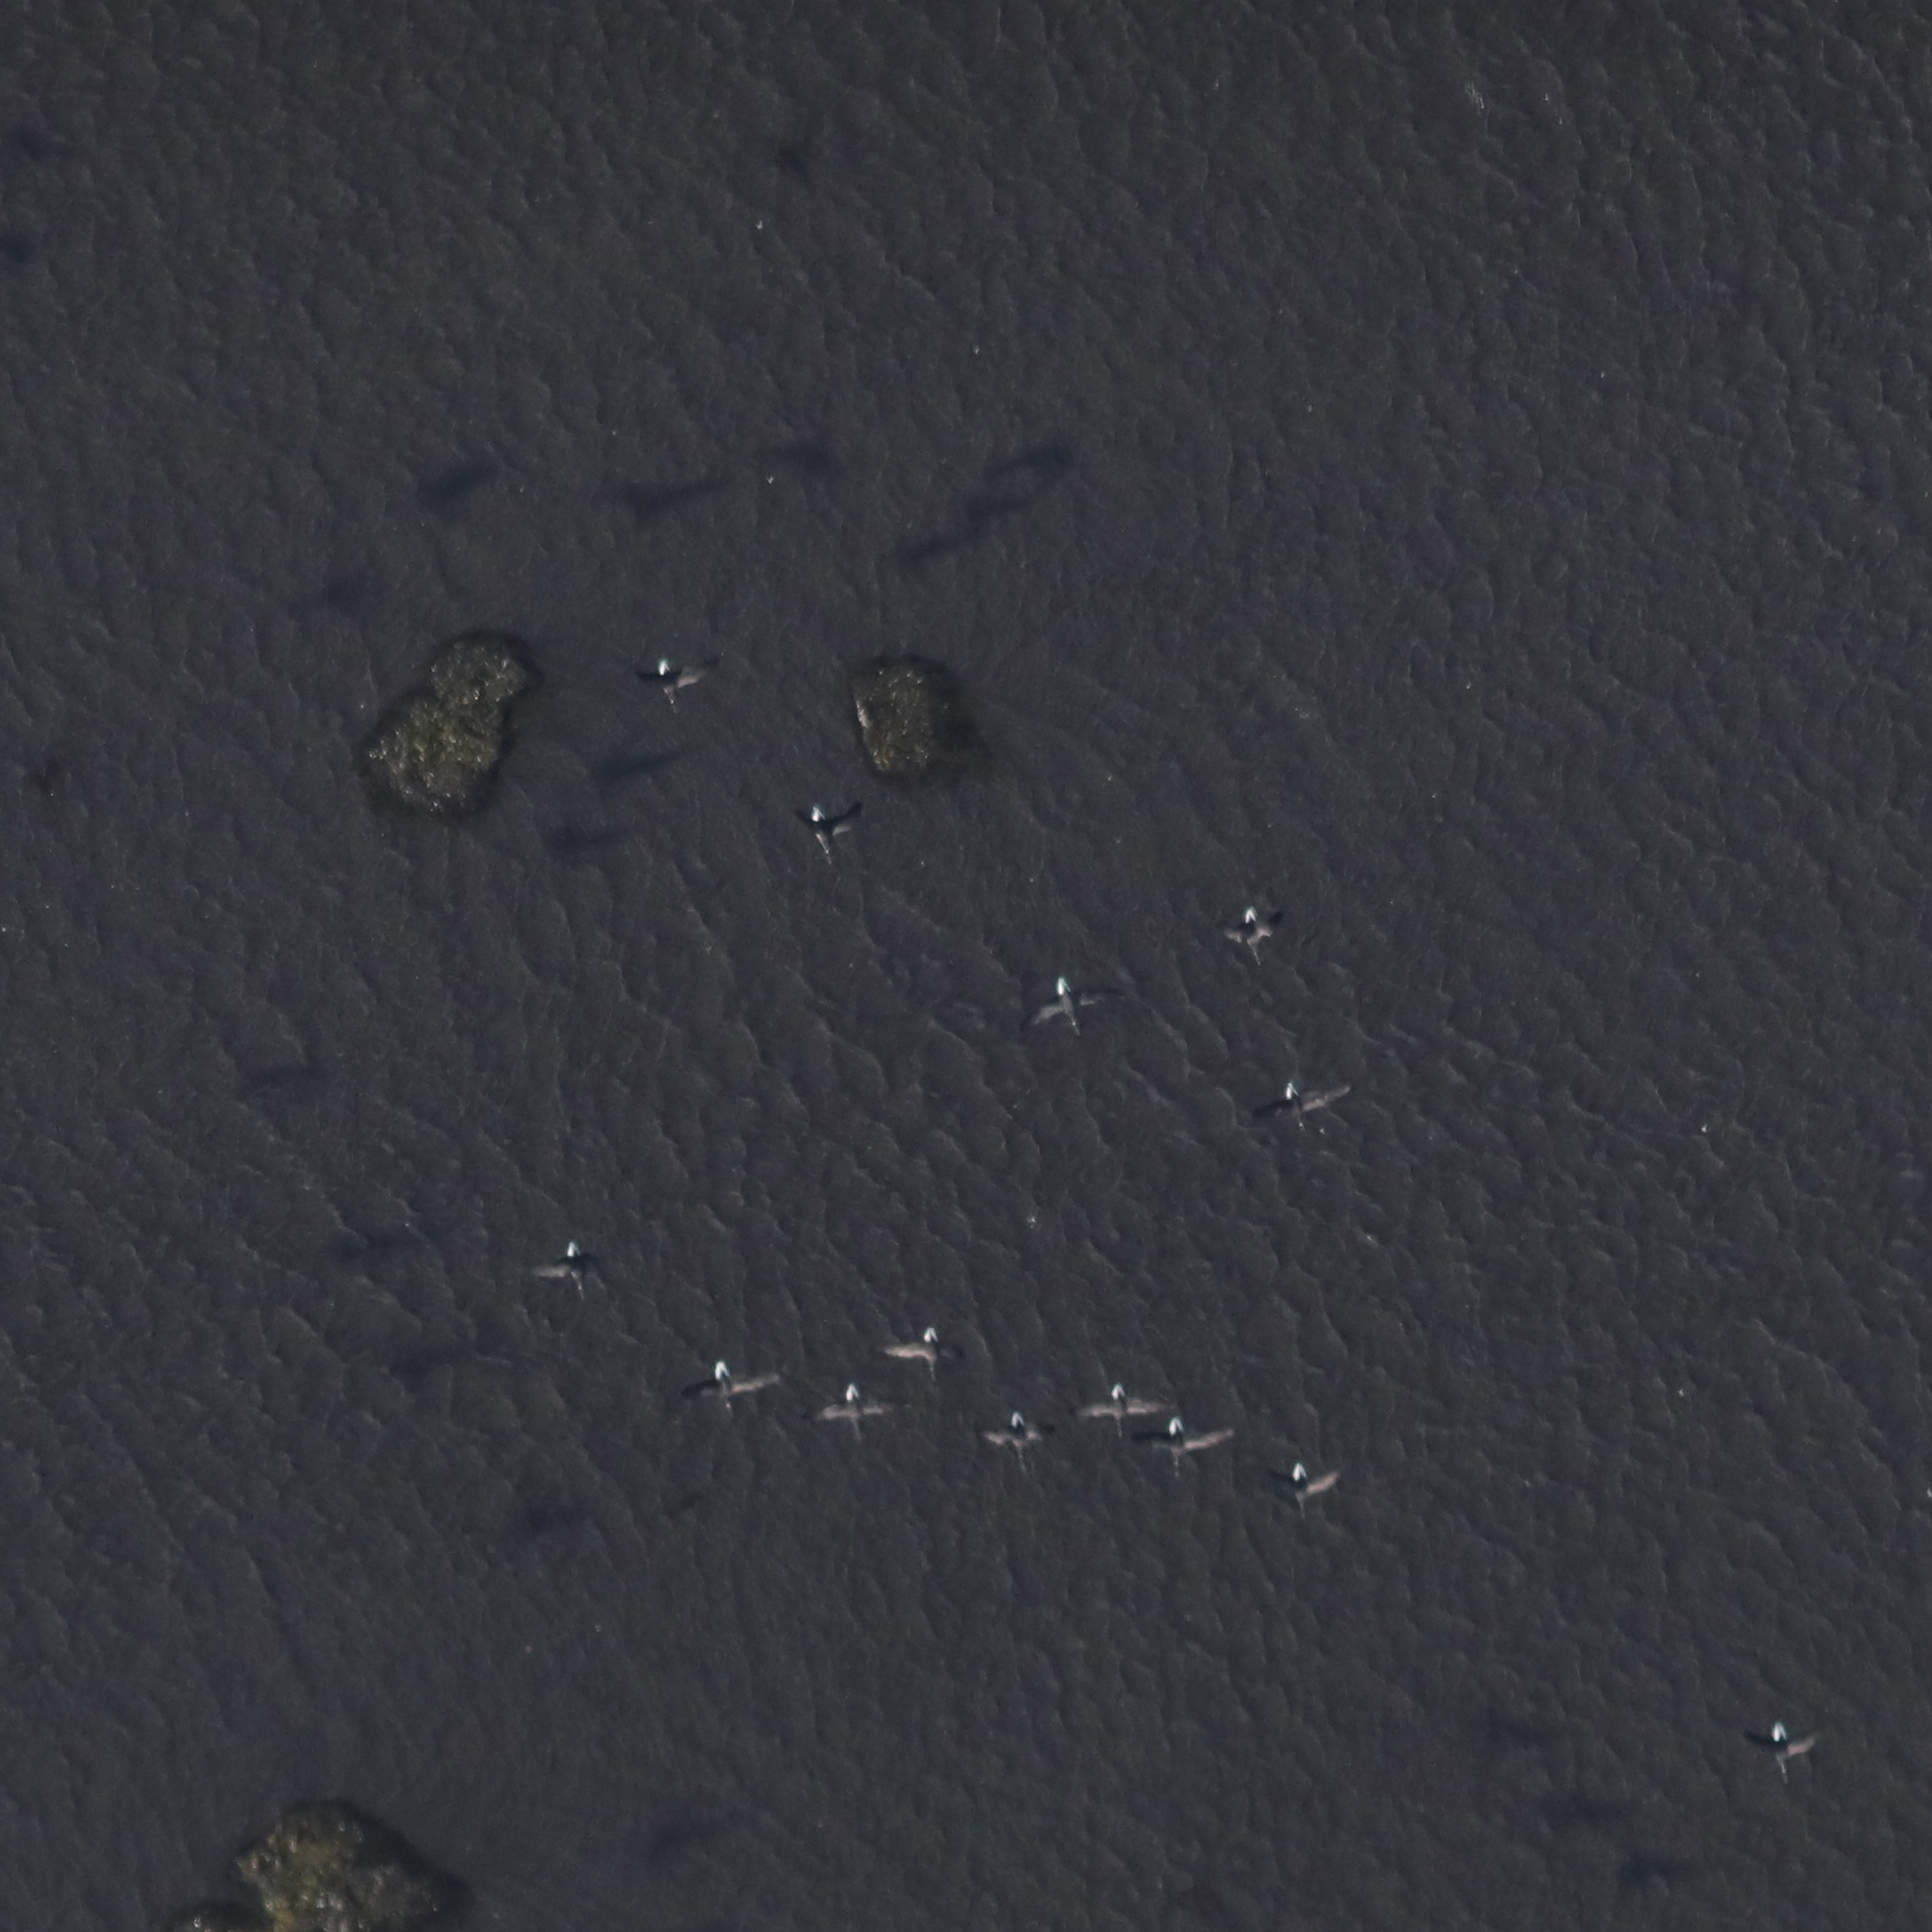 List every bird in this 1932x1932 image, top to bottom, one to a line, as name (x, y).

brant (667, 684)
brant (821, 830)
brant (1256, 927)
brant (1071, 1003)
brant (1299, 1107)
brant (575, 1269)
brant (930, 1346)
brant (727, 1386)
brant (855, 1406)
brant (1116, 1410)
brant (1021, 1437)
brant (1180, 1446)
brant (1300, 1484)
brant (1778, 1754)